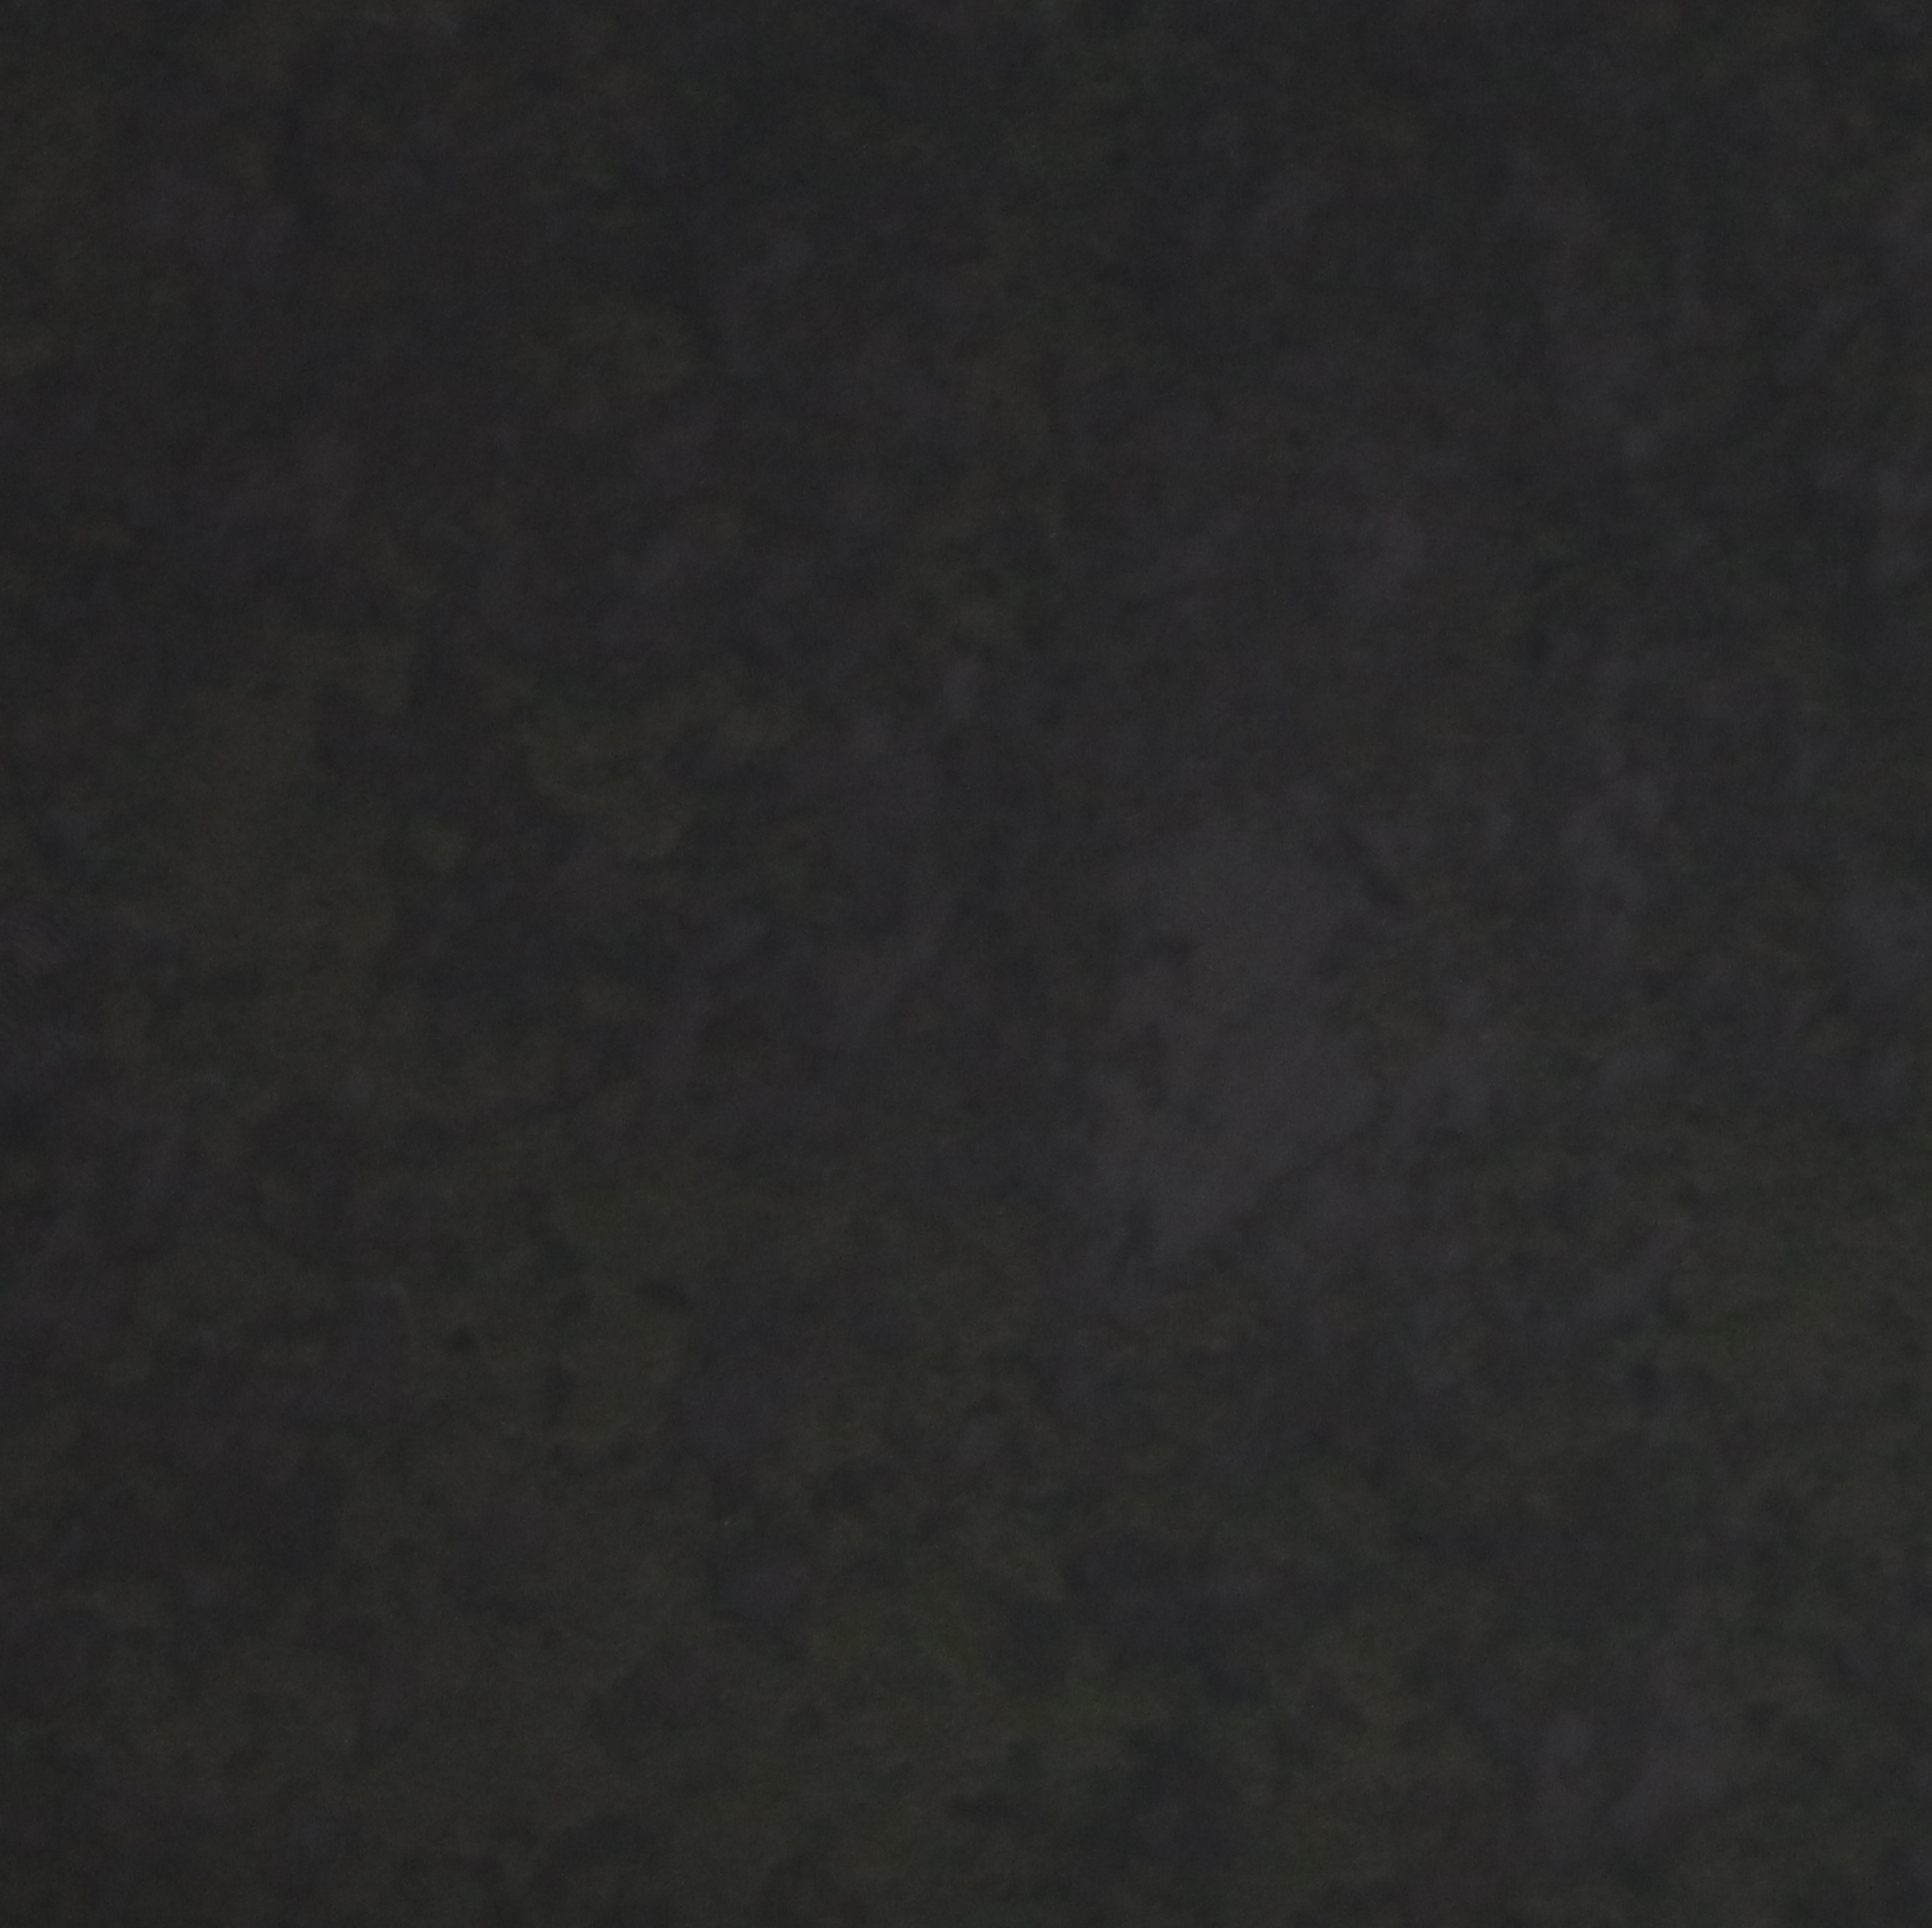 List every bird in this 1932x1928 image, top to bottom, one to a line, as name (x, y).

None